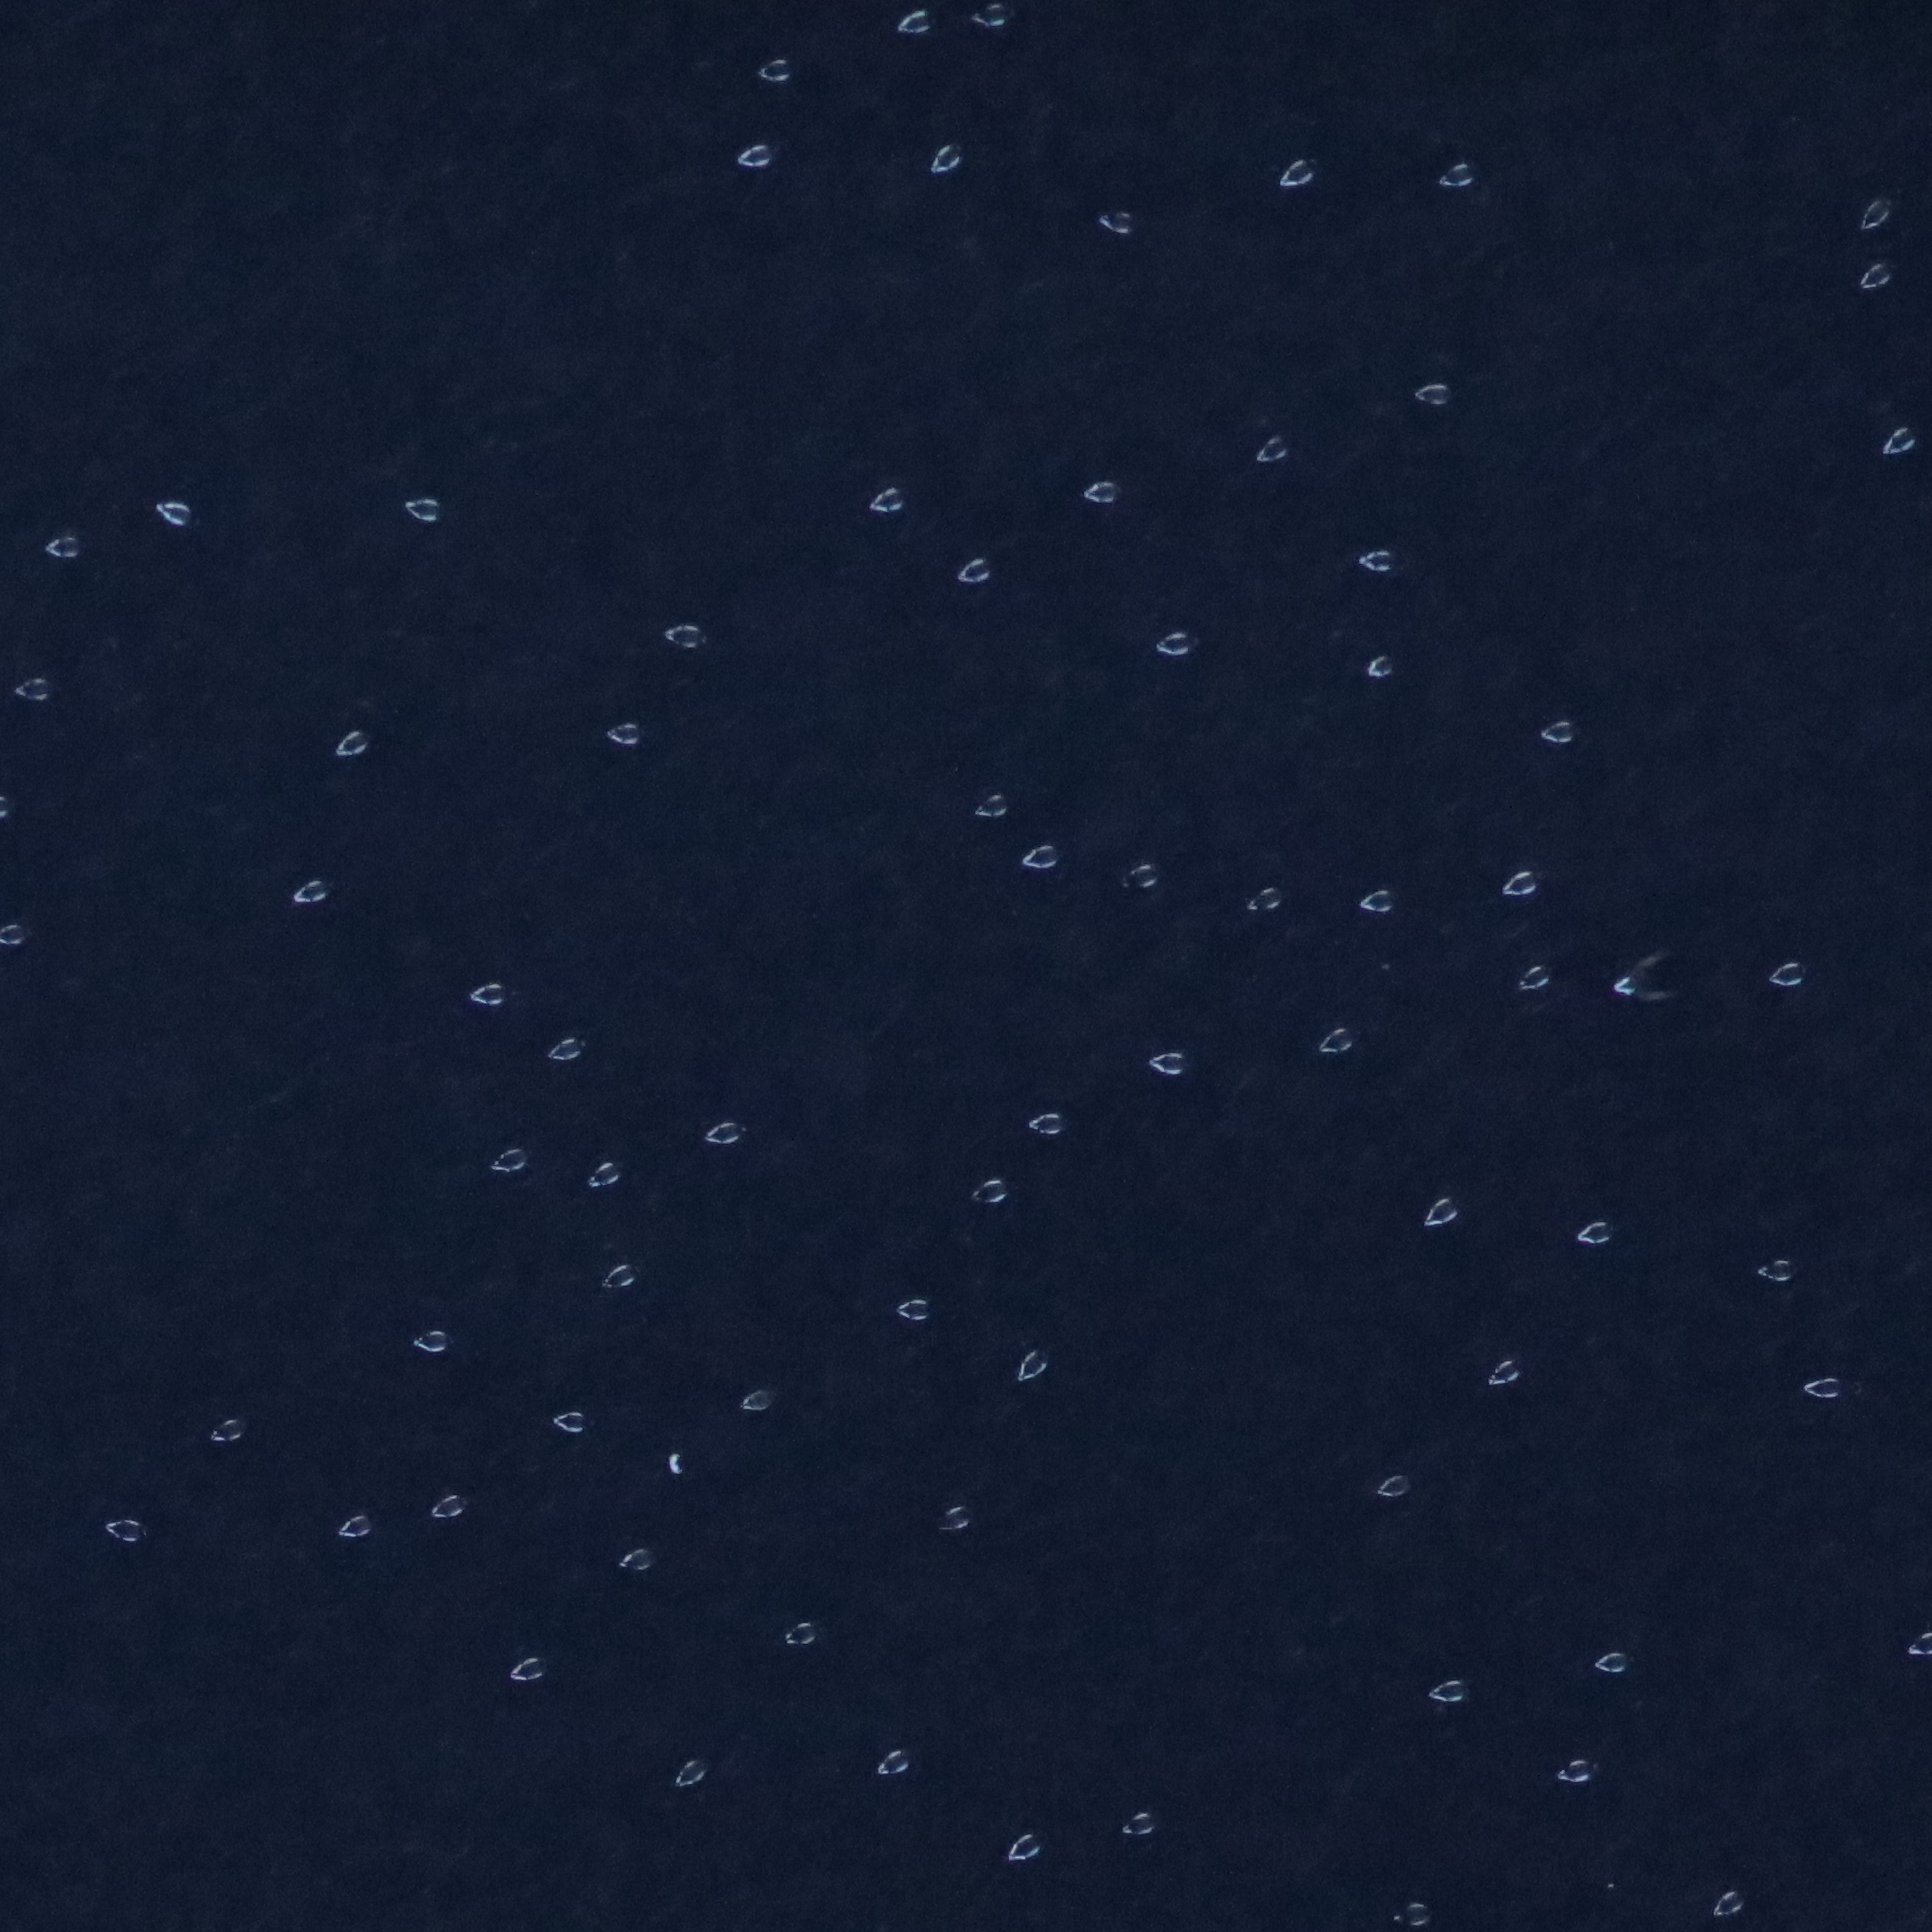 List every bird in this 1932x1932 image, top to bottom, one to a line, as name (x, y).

brant (994, 15)
brant (916, 22)
brant (777, 71)
brant (759, 157)
brant (947, 158)
brant (1299, 171)
brant (1462, 176)
brant (1879, 211)
brant (1117, 221)
brant (1877, 275)
brant (1437, 395)
brant (1901, 441)
brant (1274, 448)
brant (1106, 493)
brant (889, 499)
brant (426, 510)
brant (177, 512)
brant (70, 544)
brant (1381, 561)
brant (976, 571)
brant (688, 638)
brant (1179, 644)
brant (1383, 668)
brant (35, 687)
brant (626, 731)
brant (1560, 731)
brant (355, 743)
brant (994, 806)
brant (1045, 857)
brant (1141, 877)
brant (1523, 884)
brant (314, 893)
brant (1379, 899)
brant (1267, 900)
brant (12, 935)
brant (1789, 975)
brant (1534, 976)
brant (1630, 983)
brant (492, 995)
brant (1339, 1040)
brant (570, 1048)
brant (1169, 1063)
brant (1050, 1126)
brant (726, 1133)
brant (514, 1157)
brant (607, 1175)
brant (992, 1193)
brant (1442, 1212)
brant (1597, 1233)
brant (1780, 1272)
brant (621, 1277)
brant (918, 1311)
brant (434, 1342)
brant (1033, 1364)
brant (1506, 1372)
brant (1827, 1389)
brant (760, 1401)
brant (574, 1422)
brant (230, 1430)
brant (682, 1461)
brant (1395, 1486)
brant (449, 1507)
brant (954, 1518)
brant (359, 1524)
brant (128, 1530)
brant (641, 1559)
brant (803, 1633)
brant (1927, 1645)
brant (1615, 1662)
brant (530, 1668)
brant (1450, 1692)
brant (895, 1762)
brant (1579, 1771)
brant (692, 1773)
brant (1140, 1827)
brant (1025, 1847)
brant (1729, 1902)
brant (1415, 1915)